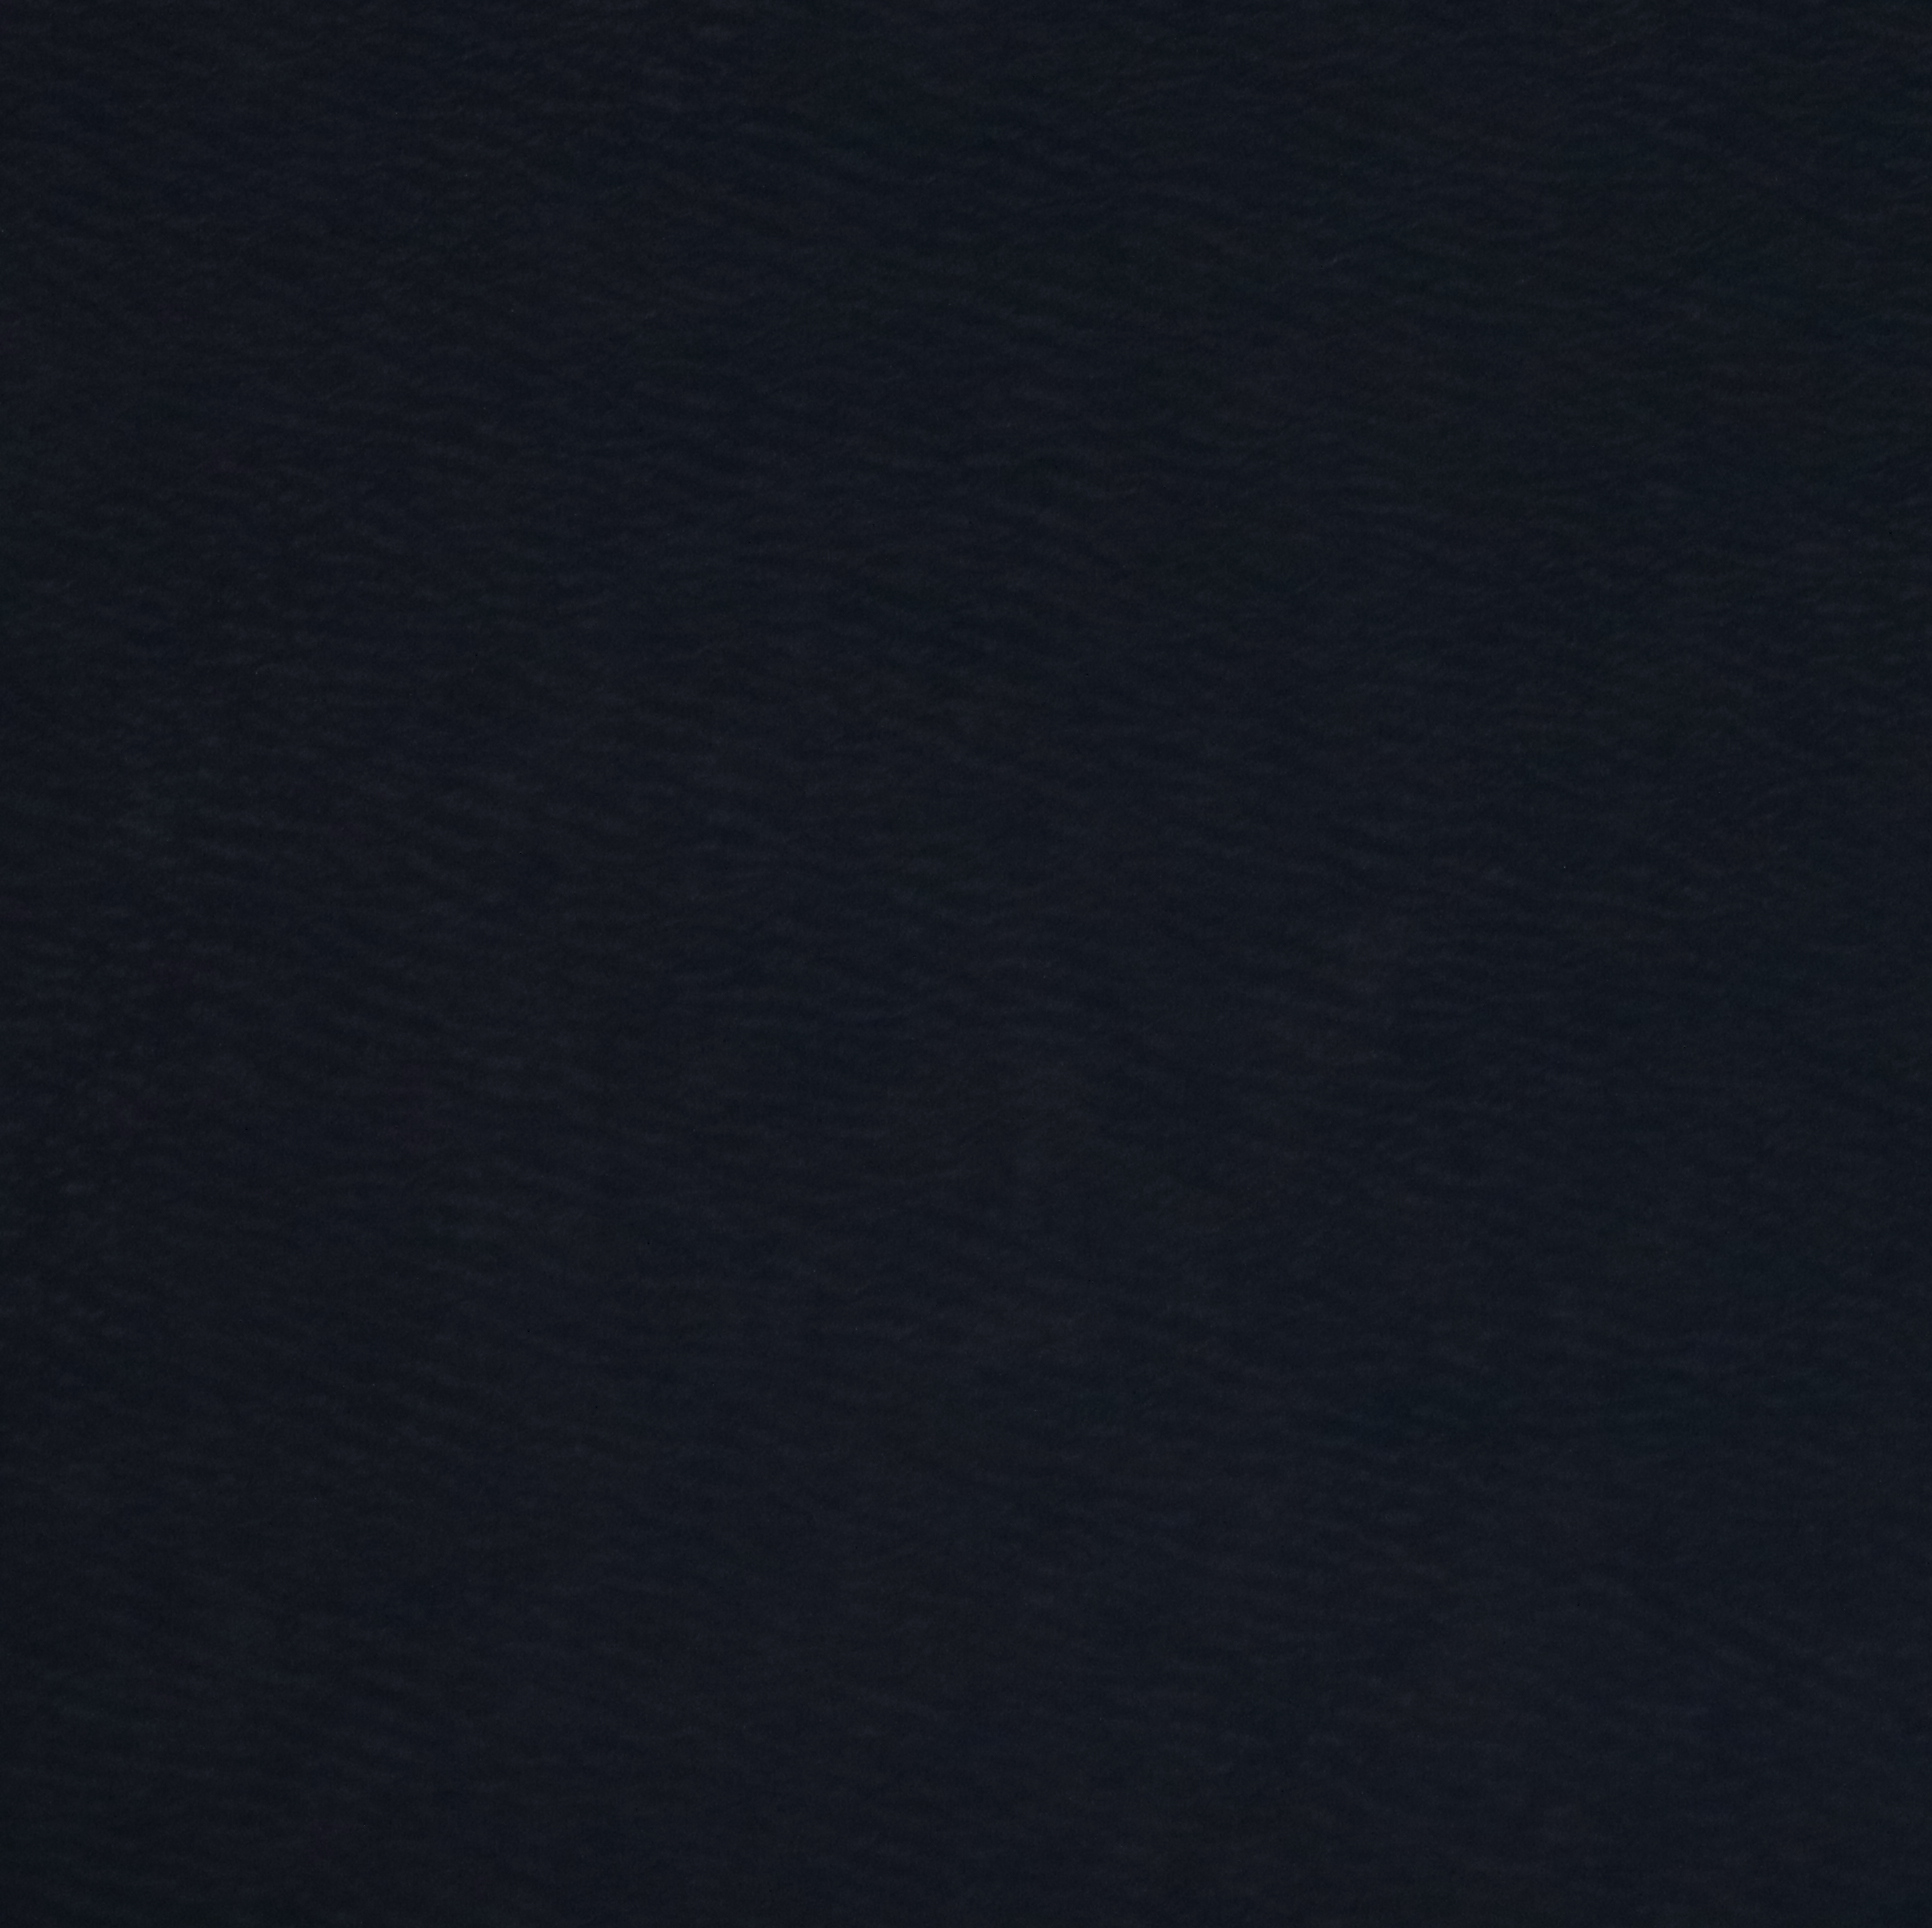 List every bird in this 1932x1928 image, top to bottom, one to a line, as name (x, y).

None